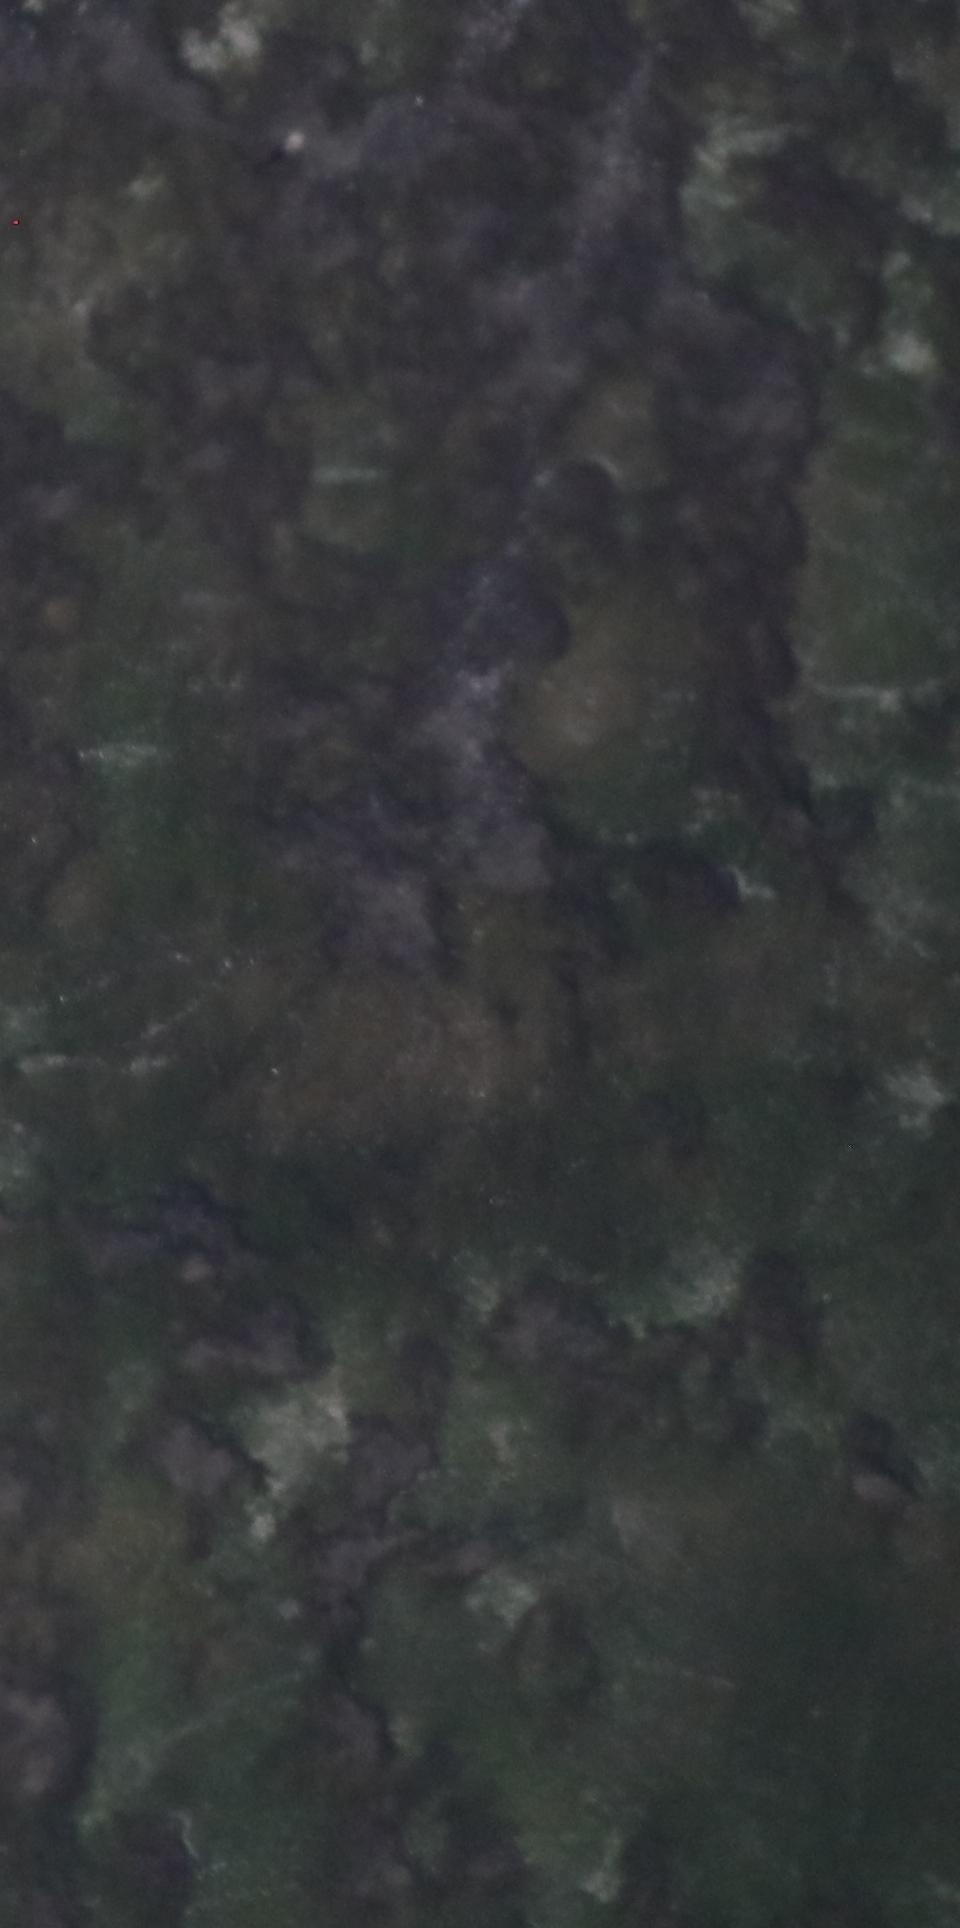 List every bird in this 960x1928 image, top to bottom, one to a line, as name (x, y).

Canada goose (295, 142)